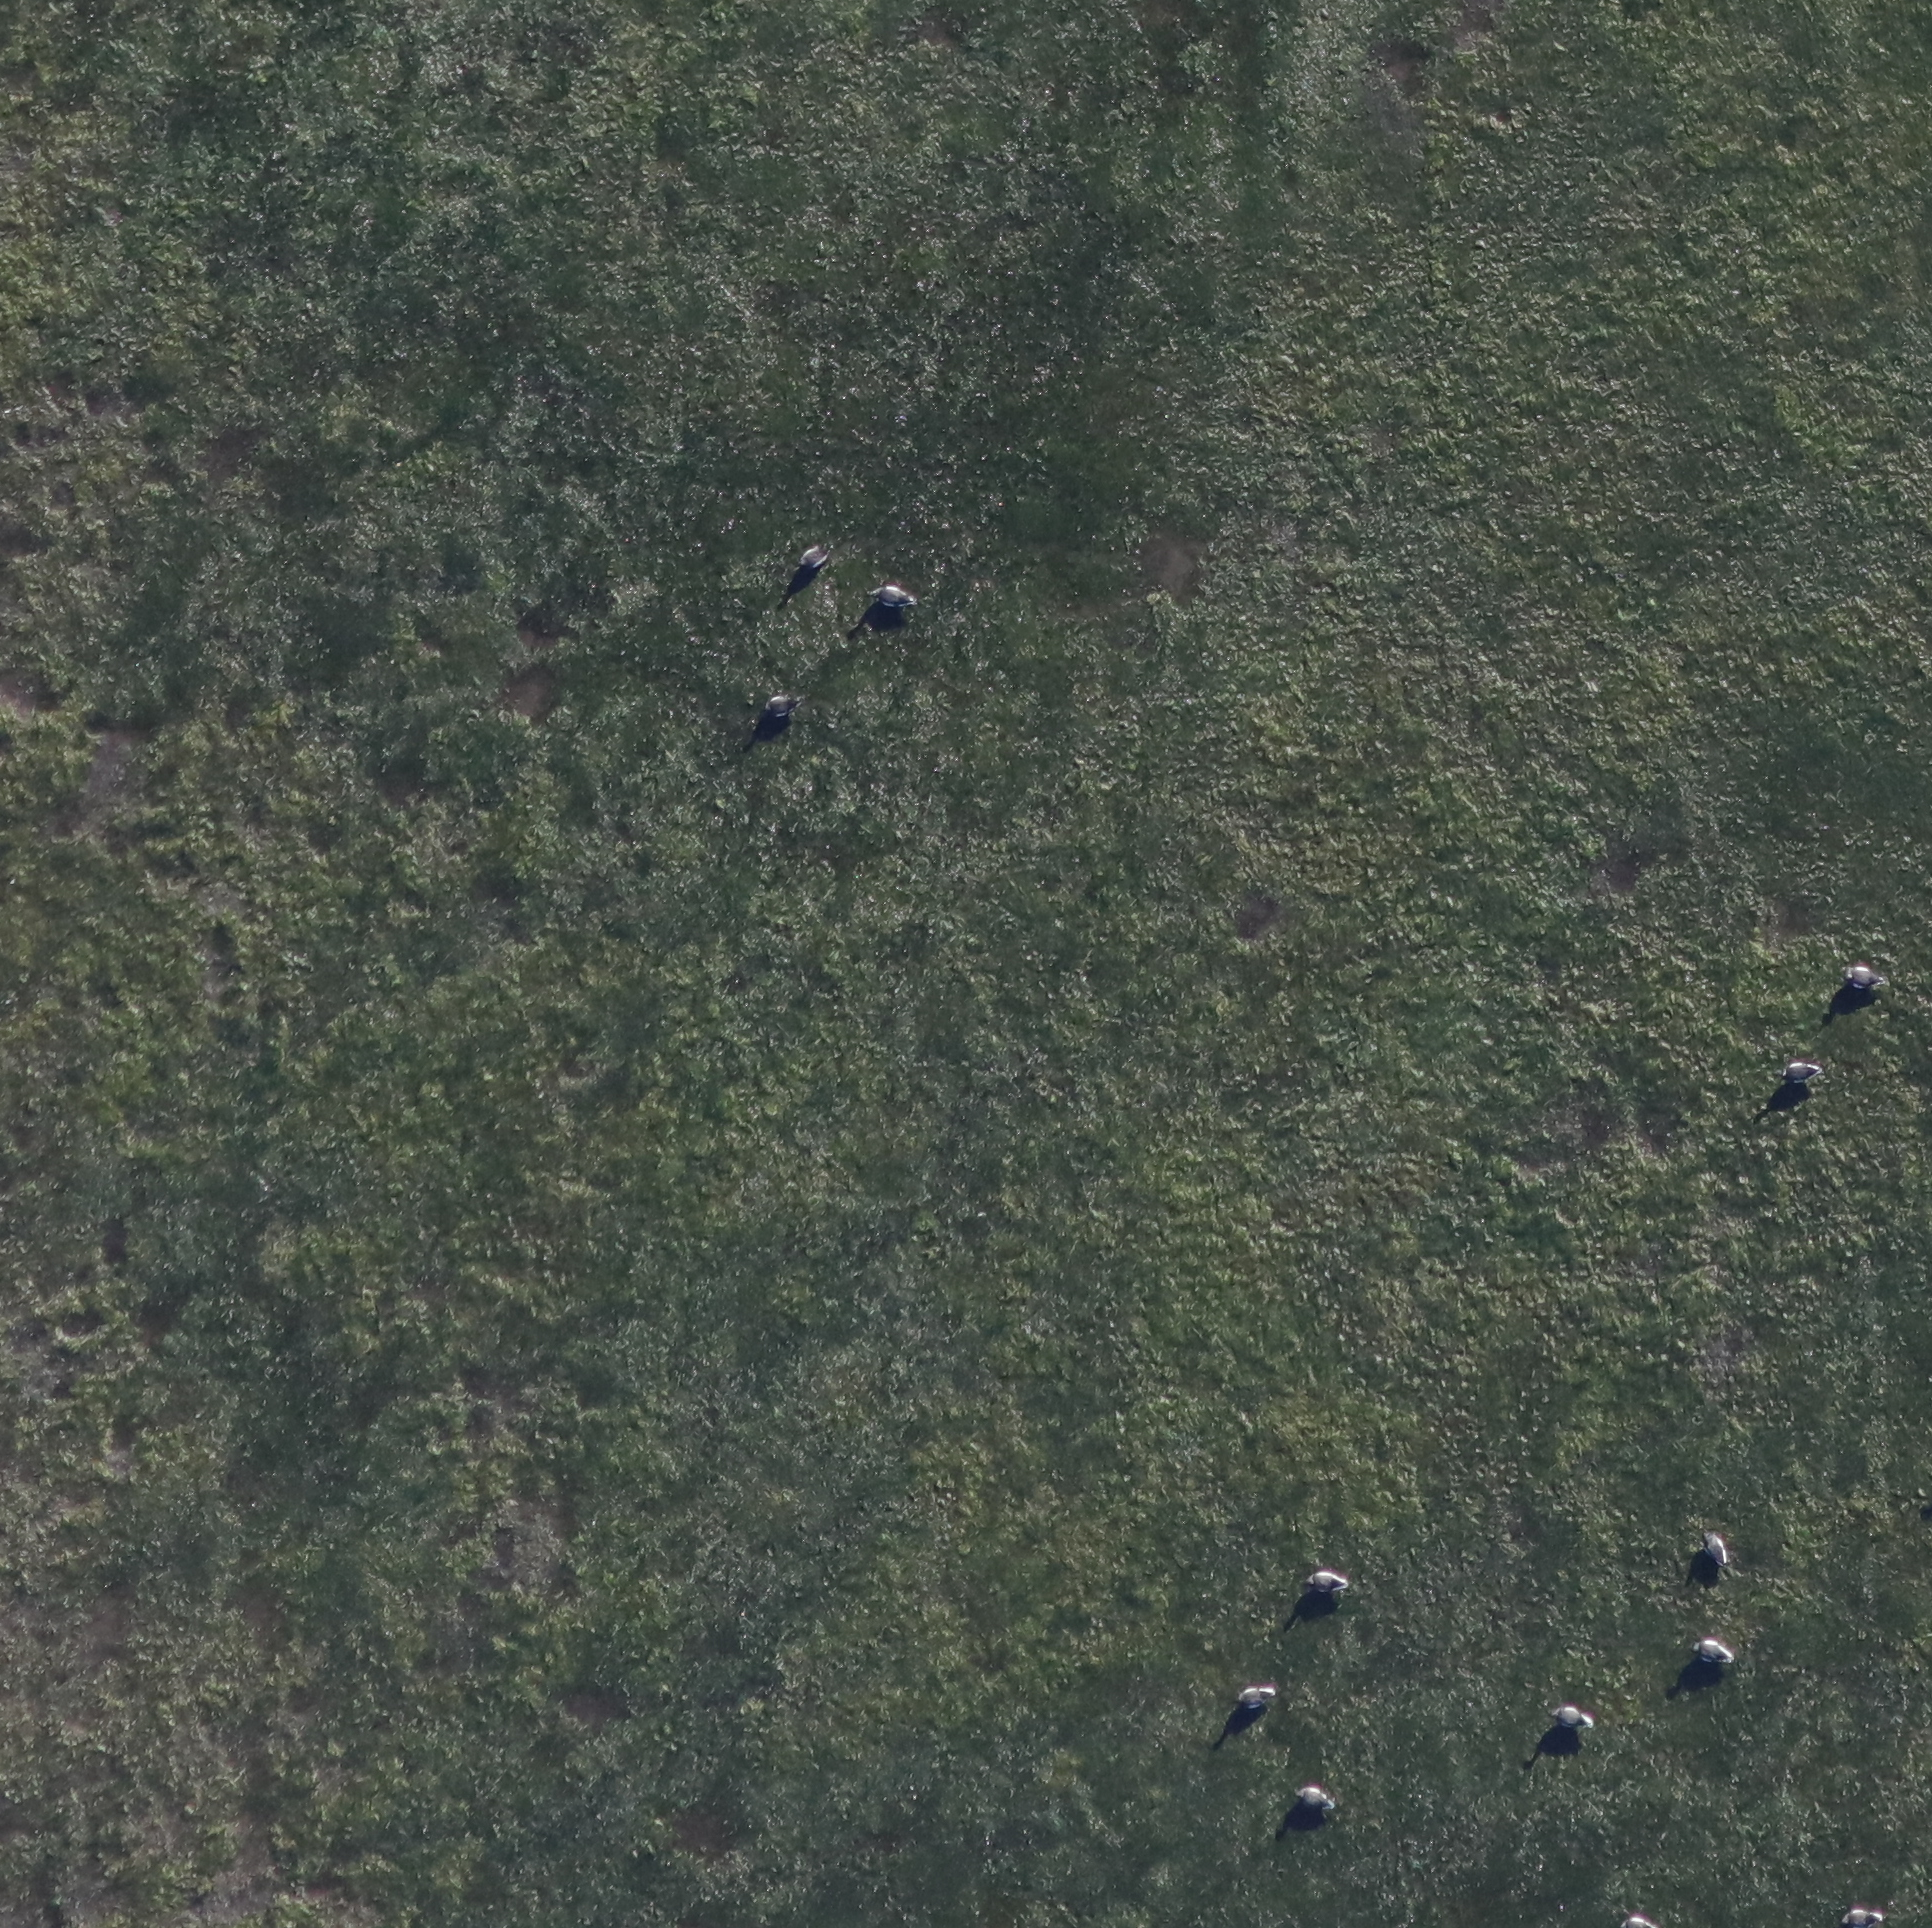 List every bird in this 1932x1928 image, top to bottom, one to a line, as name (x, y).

brant (814, 558)
brant (893, 595)
brant (777, 706)
brant (1863, 976)
brant (1801, 1072)
brant (1714, 1548)
brant (1325, 1583)
brant (1710, 1651)
brant (1254, 1699)
brant (1570, 1718)
brant (1317, 1796)
brant (1860, 1913)